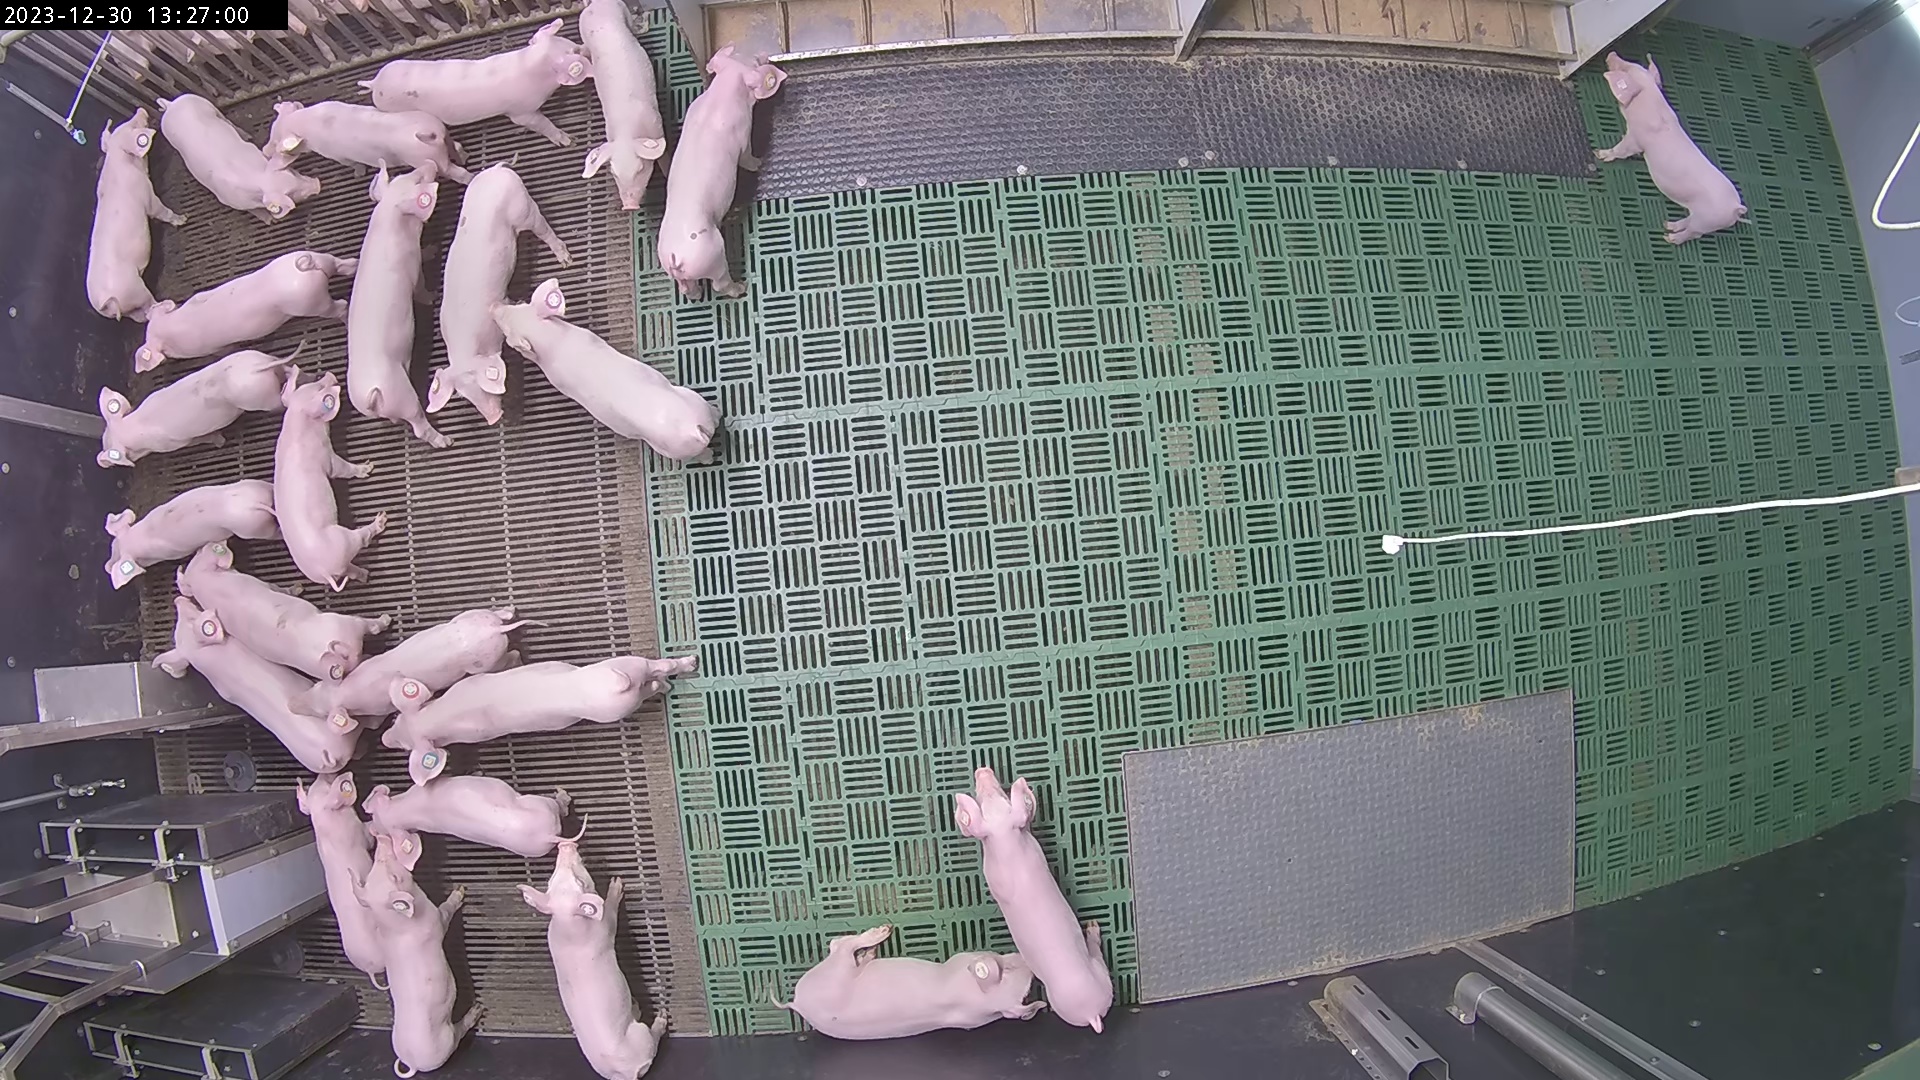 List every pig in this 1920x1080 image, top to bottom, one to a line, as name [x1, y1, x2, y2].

pig [253, 0, 371, 64]
pig [369, 0, 491, 32]
pig [577, 0, 670, 214]
pig [358, 20, 589, 147]
pig [92, 32, 162, 87]
pig [157, 32, 255, 98]
pig [656, 45, 789, 301]
pig [1591, 51, 1750, 247]
pig [159, 92, 322, 226]
pig [259, 98, 472, 185]
pig [87, 107, 188, 321]
pig [427, 151, 572, 425]
pig [345, 157, 453, 449]
pig [133, 247, 358, 374]
pig [489, 276, 721, 465]
pig [94, 339, 305, 471]
pig [269, 363, 389, 591]
pig [105, 477, 285, 592]
pig [177, 538, 391, 680]
pig [152, 596, 386, 774]
pig [289, 605, 525, 733]
pig [381, 658, 696, 788]
pig [954, 768, 1115, 1031]
pig [296, 771, 390, 992]
pig [363, 775, 587, 874]
pig [348, 834, 484, 1077]
pig [517, 840, 665, 1078]
pig [769, 923, 1050, 1043]